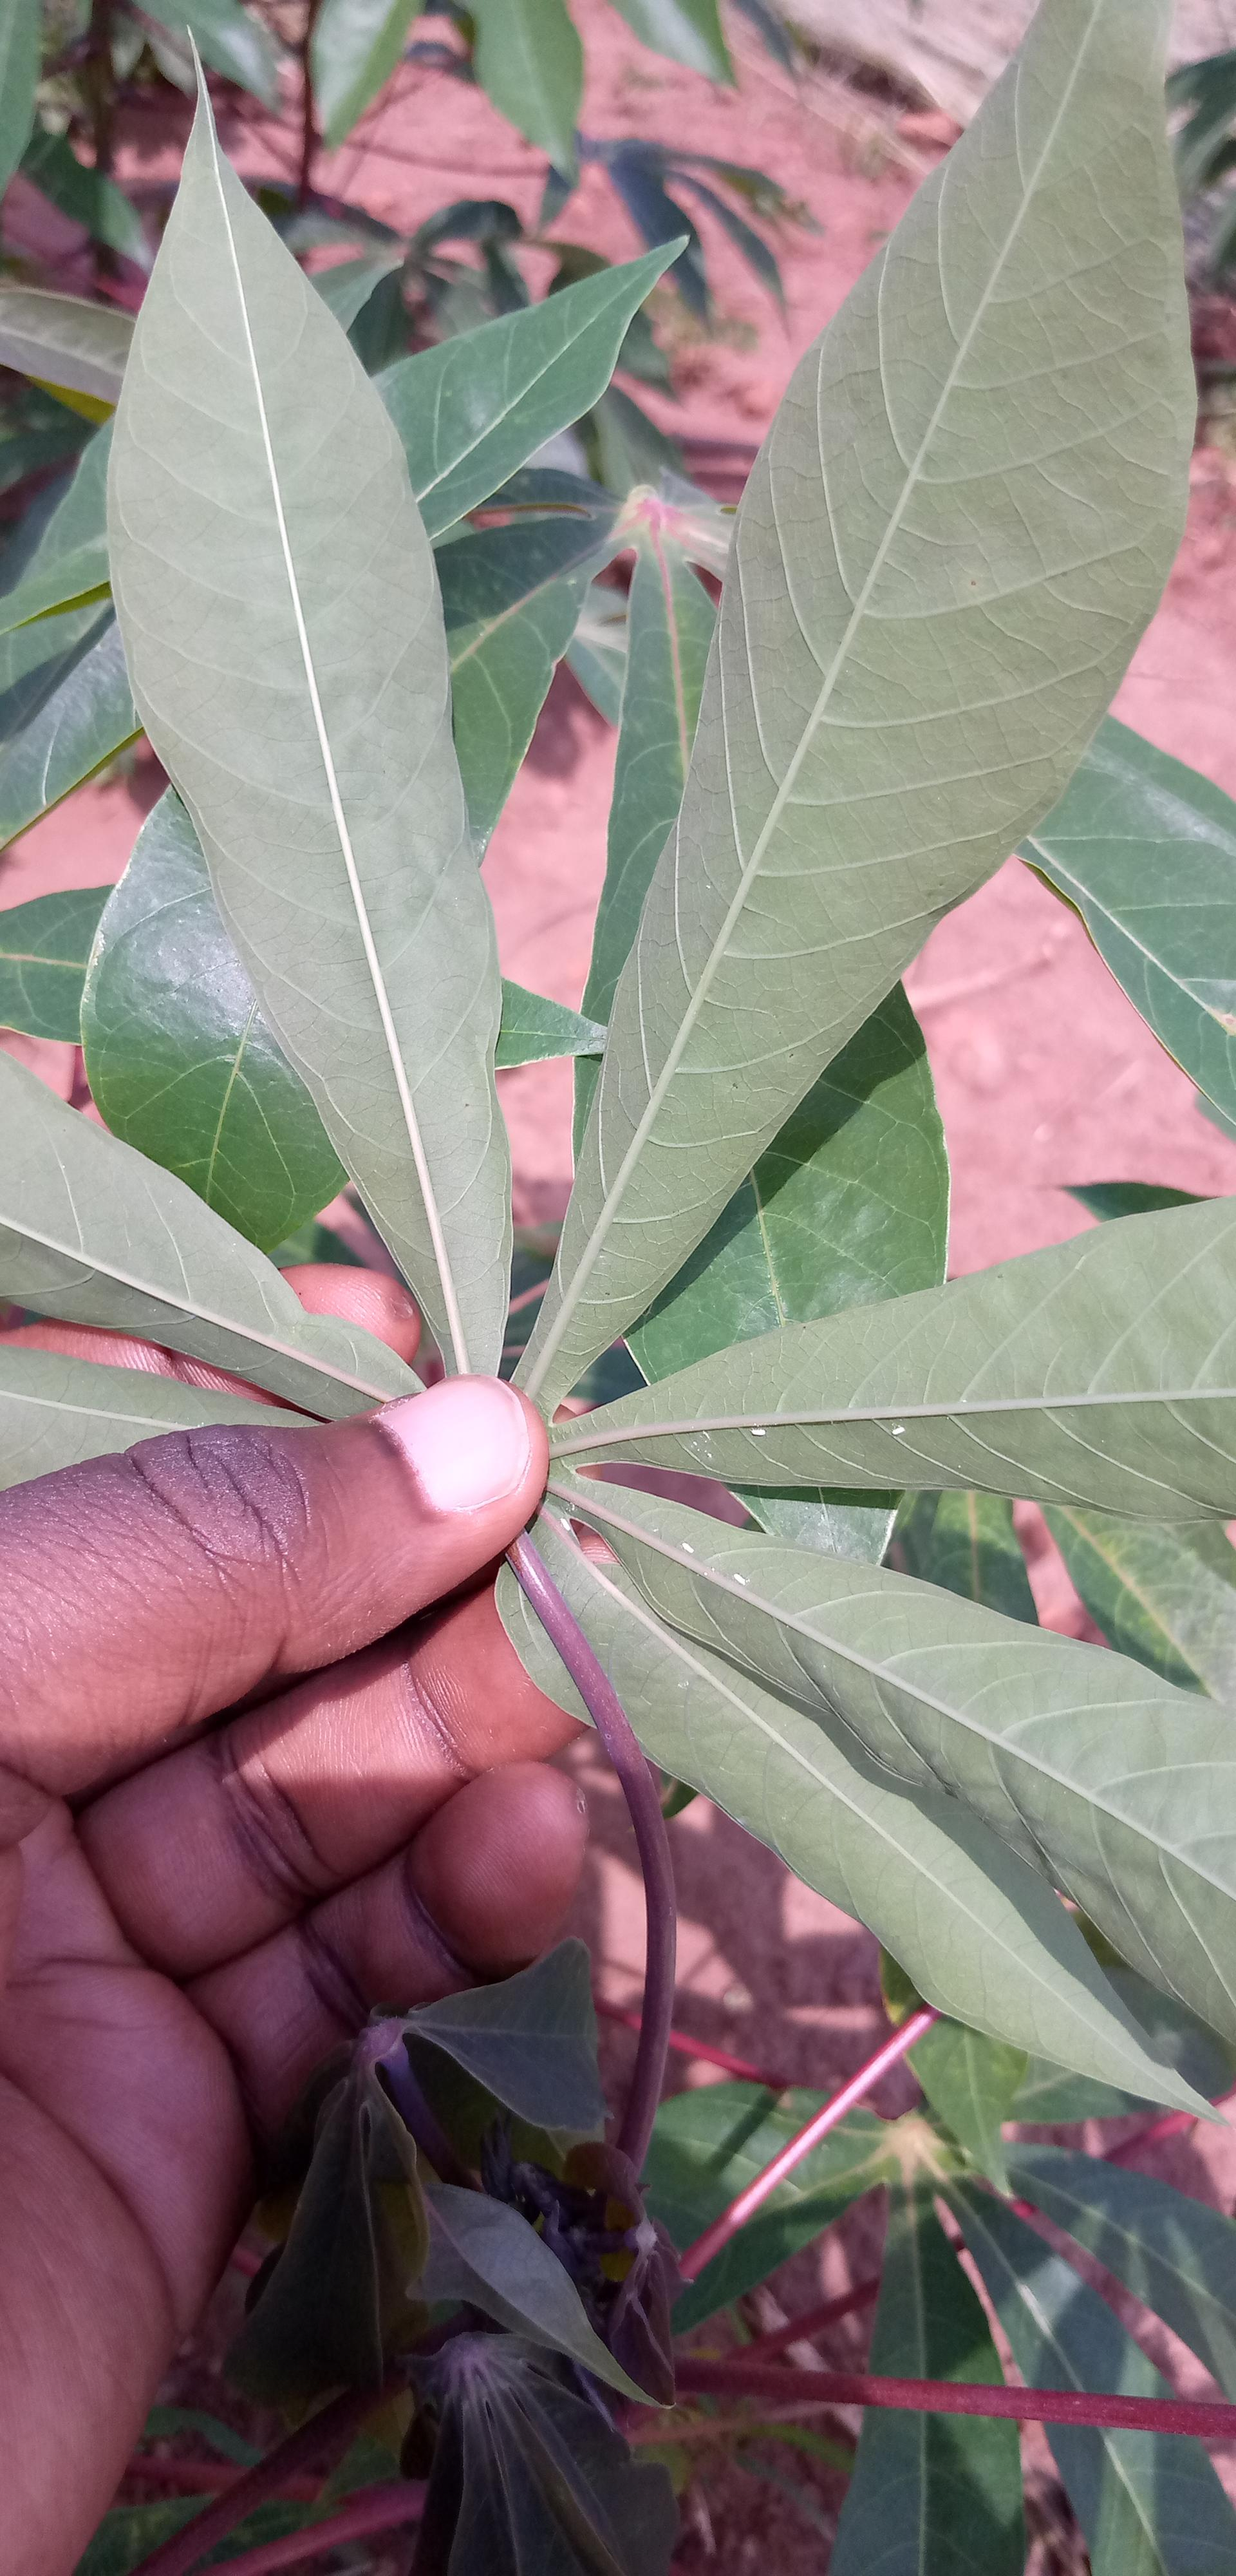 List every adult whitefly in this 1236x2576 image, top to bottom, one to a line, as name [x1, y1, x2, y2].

whitefly [745, 1420, 769, 1445]
whitefly [888, 1420, 917, 1446]
whitefly [678, 1533, 698, 1560]
whitefly [729, 1569, 749, 1594]